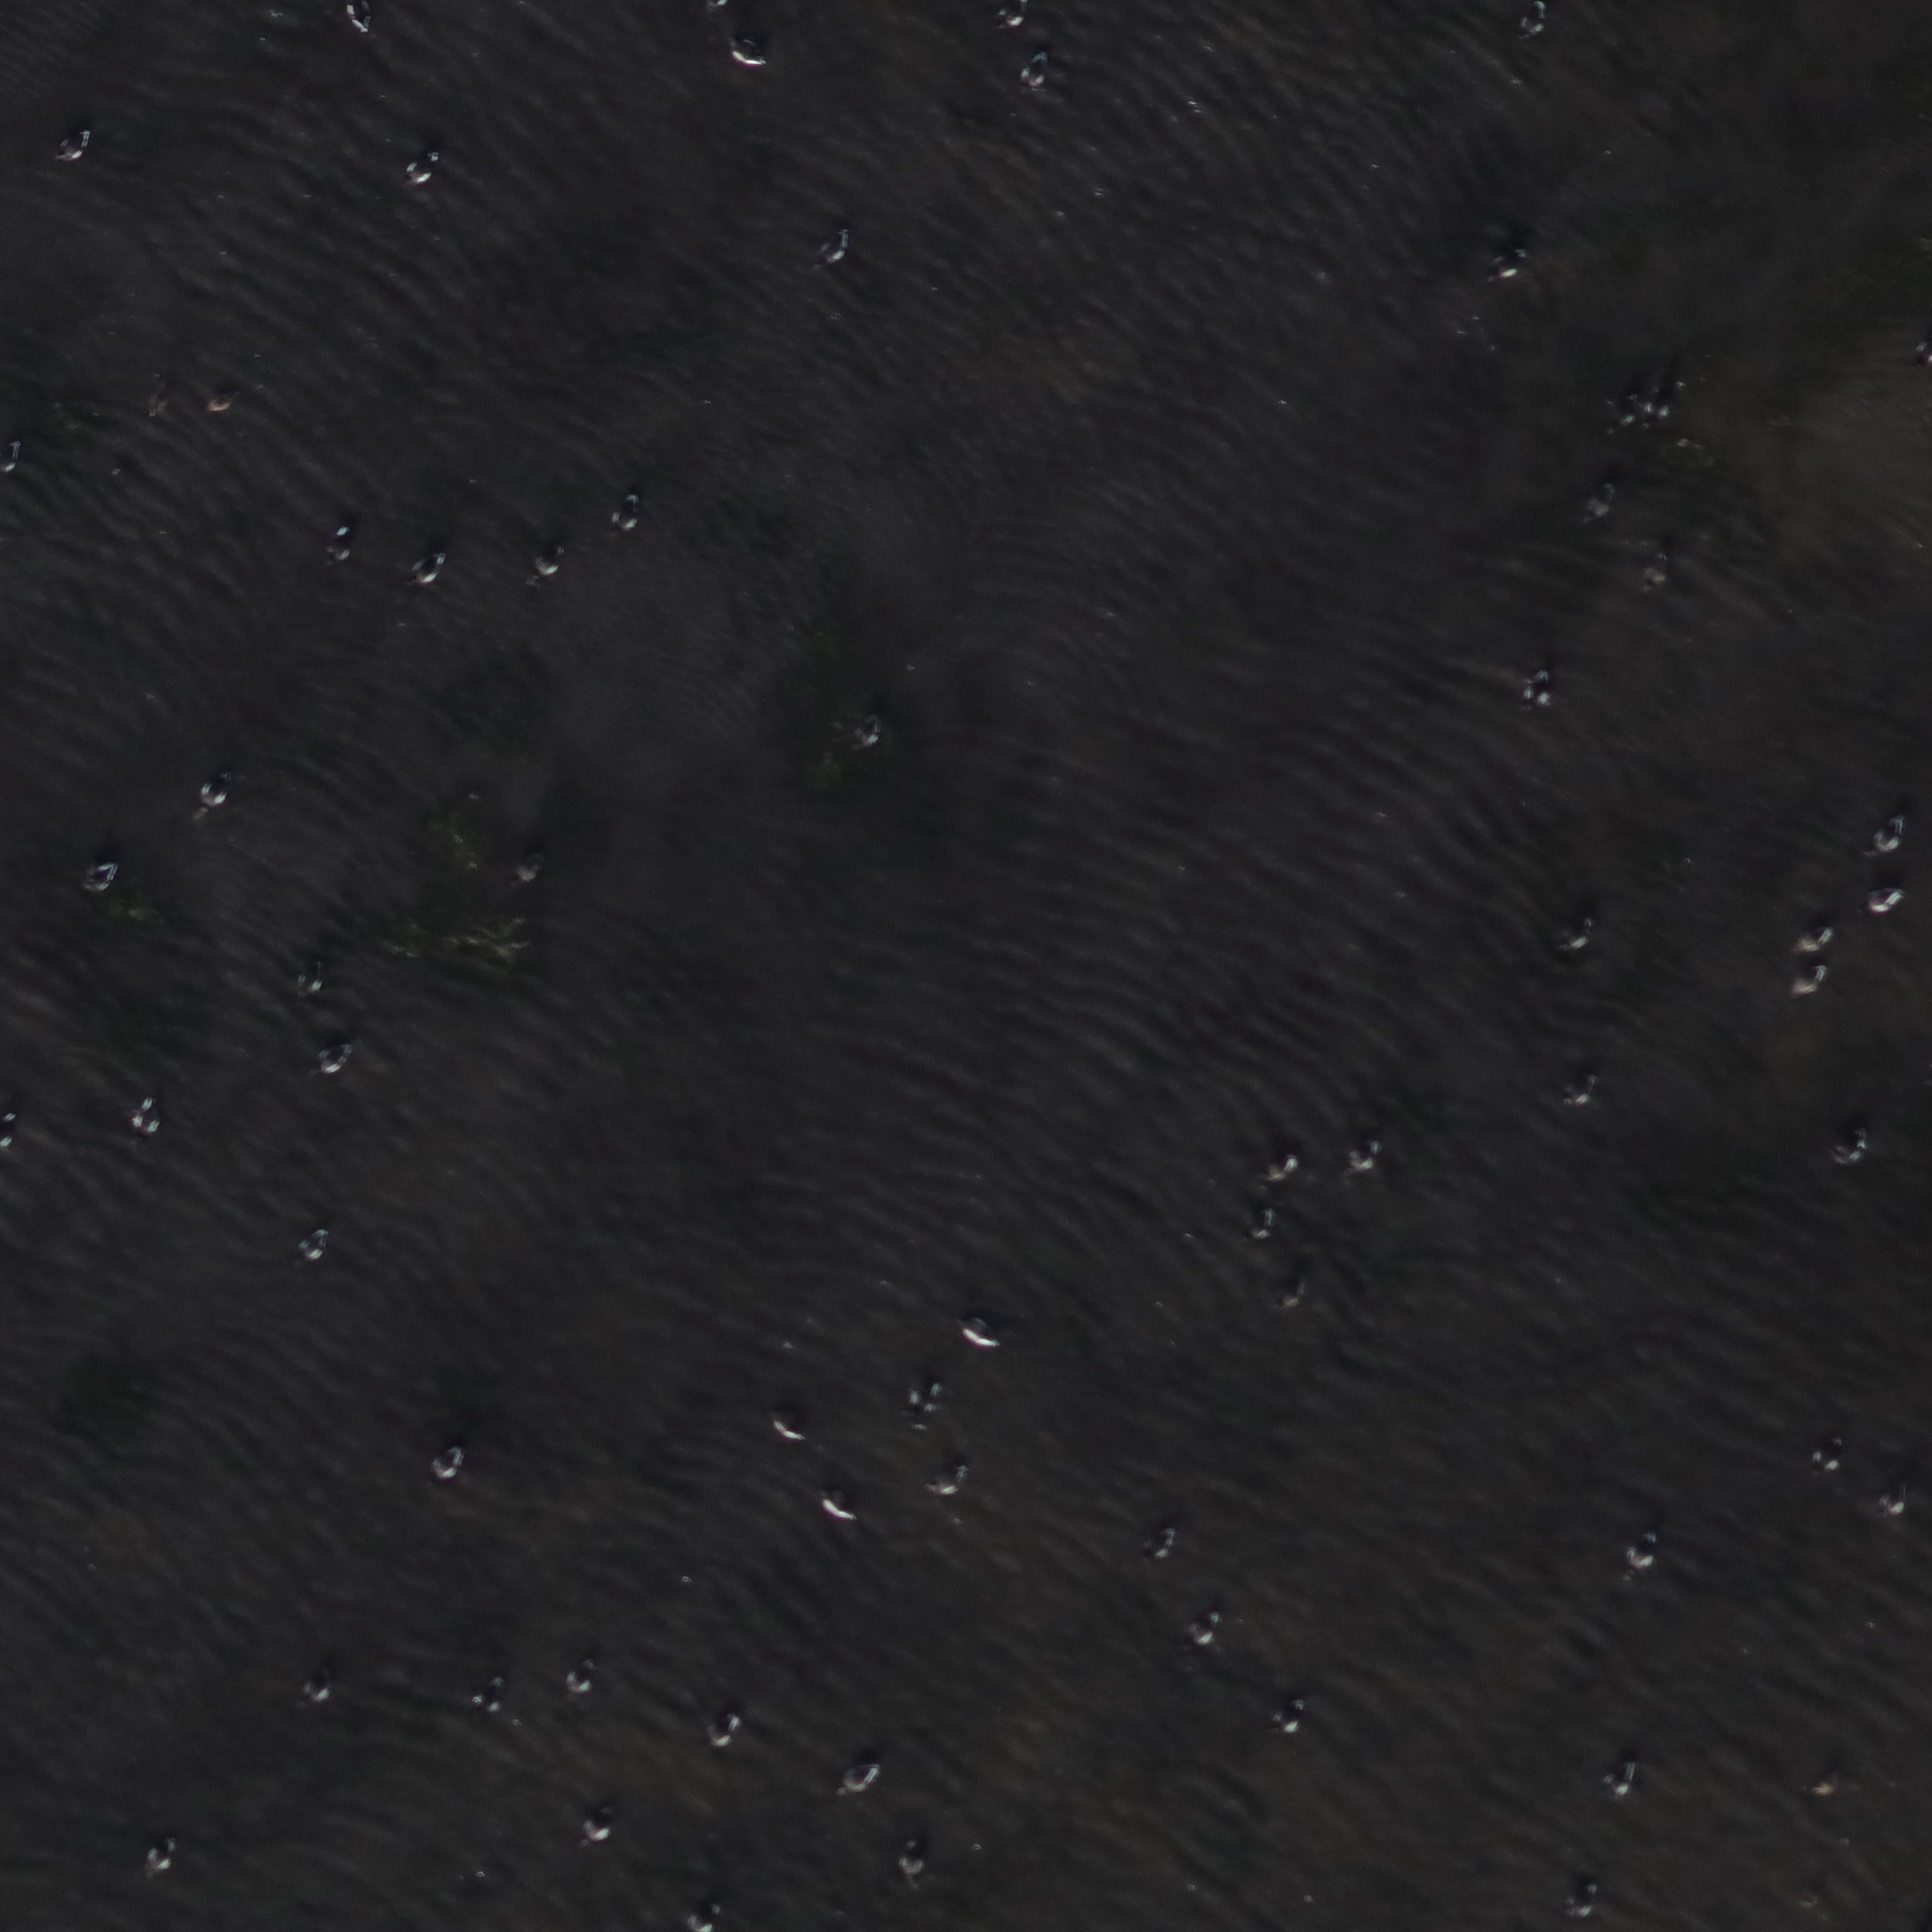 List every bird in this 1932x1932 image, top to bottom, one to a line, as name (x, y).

brant (359, 9)
brant (1532, 20)
brant (747, 51)
brant (1036, 68)
brant (79, 149)
brant (418, 168)
brant (832, 248)
brant (1502, 262)
other bird (215, 404)
brant (1661, 405)
brant (1619, 419)
brant (6, 460)
brant (1597, 512)
brant (625, 516)
brant (333, 550)
brant (543, 564)
brant (425, 568)
brant (1661, 568)
brant (1537, 694)
brant (211, 796)
brant (1885, 836)
brant (531, 876)
brant (96, 881)
brant (1885, 902)
brant (1818, 934)
brant (1573, 941)
brant (1808, 973)
brant (313, 978)
brant (331, 1059)
brant (1573, 1094)
brant (144, 1121)
brant (1, 1134)
brant (1851, 1148)
brant (1360, 1160)
brant (1288, 1170)
brant (1260, 1228)
brant (314, 1243)
brant (1288, 1288)
brant (979, 1332)
brant (921, 1394)
brant (792, 1426)
brant (1834, 1451)
brant (448, 1463)
brant (949, 1480)
brant (840, 1505)
brant (1898, 1505)
brant (1165, 1554)
brant (1635, 1554)
brant (1207, 1630)
brant (586, 1678)
brant (314, 1688)
brant (495, 1697)
brant (1294, 1723)
brant (721, 1730)
brant (860, 1777)
brant (1620, 1780)
other bird (1817, 1790)
brant (594, 1831)
brant (157, 1854)
brant (912, 1866)
brant (1582, 1901)